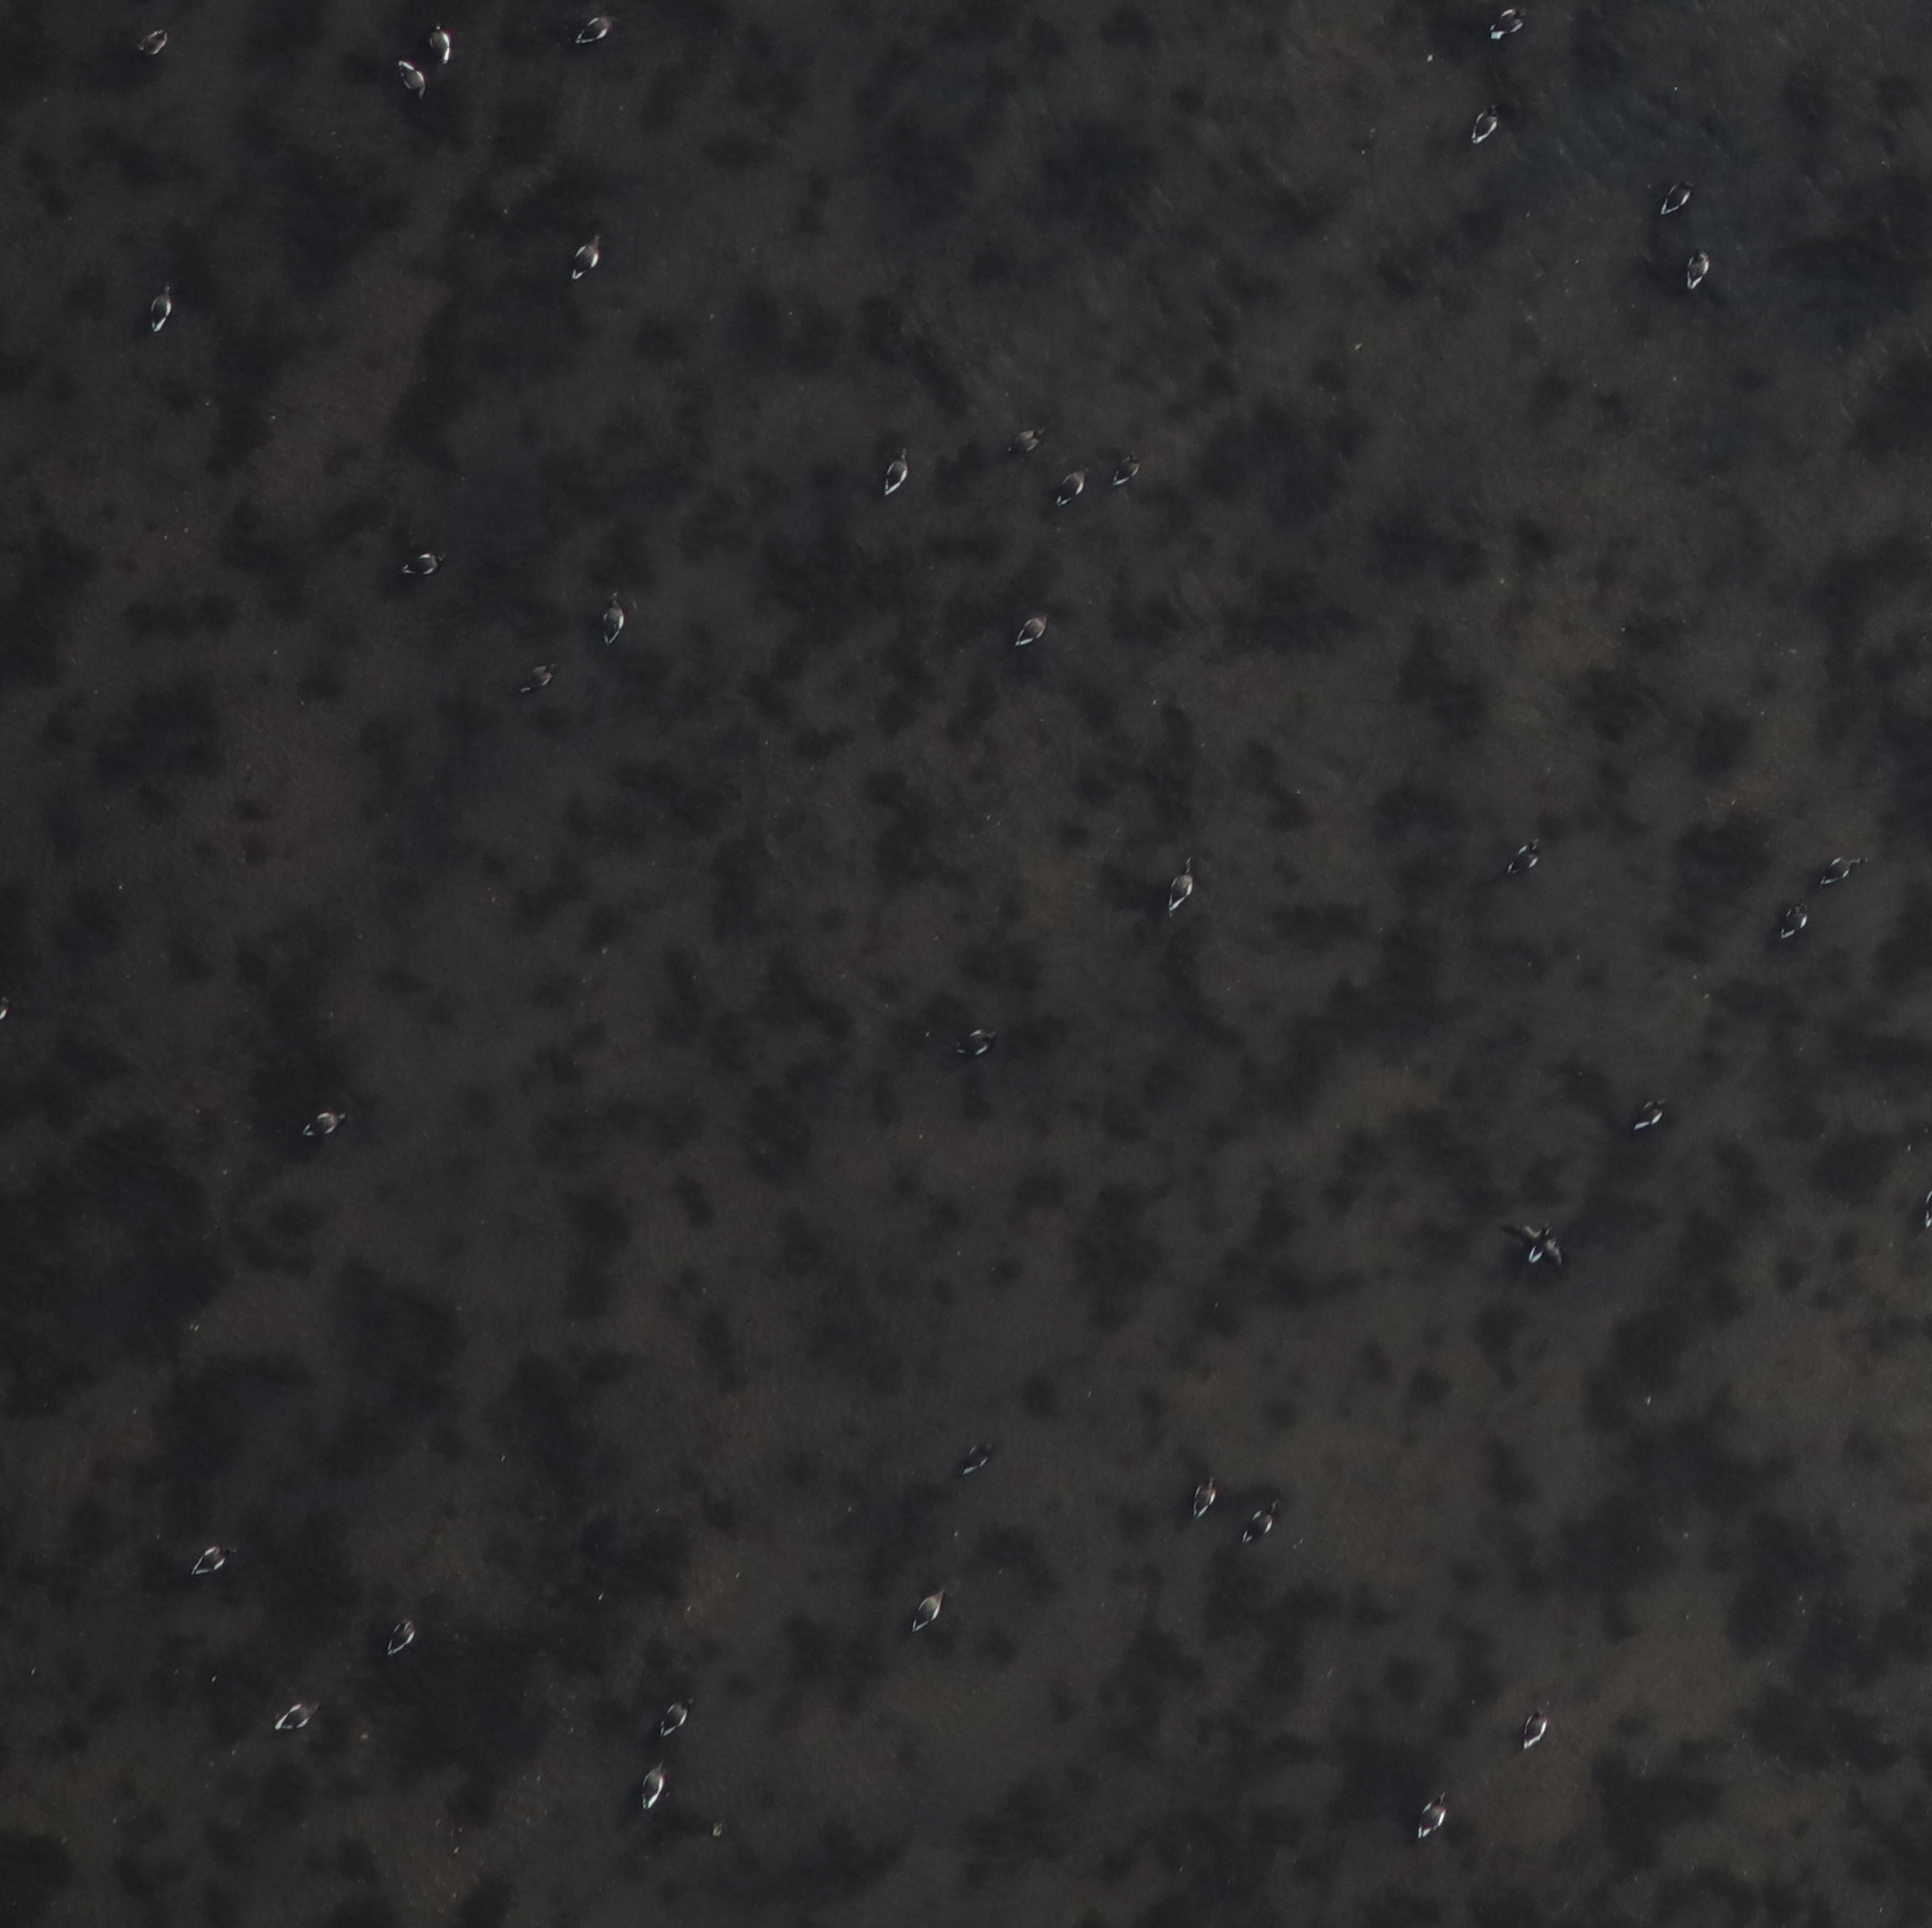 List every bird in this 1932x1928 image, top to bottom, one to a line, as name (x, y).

brant (1507, 23)
brant (595, 30)
brant (442, 43)
brant (153, 44)
brant (415, 79)
brant (1485, 125)
brant (1677, 197)
brant (586, 260)
brant (1697, 270)
brant (161, 306)
brant (1027, 441)
brant (1126, 469)
brant (894, 472)
brant (1070, 487)
brant (423, 566)
brant (614, 619)
brant (1032, 630)
brant (537, 681)
brant (1526, 859)
brant (1839, 869)
brant (1182, 887)
brant (1793, 920)
brant (978, 1041)
brant (1647, 1118)
brant (325, 1125)
brant (1543, 1245)
brant (974, 1457)
brant (1204, 1496)
brant (1261, 1525)
brant (212, 1559)
brant (926, 1611)
brant (400, 1634)
brant (675, 1716)
brant (297, 1717)
brant (1534, 1729)
brant (651, 1786)
brant (1432, 1818)